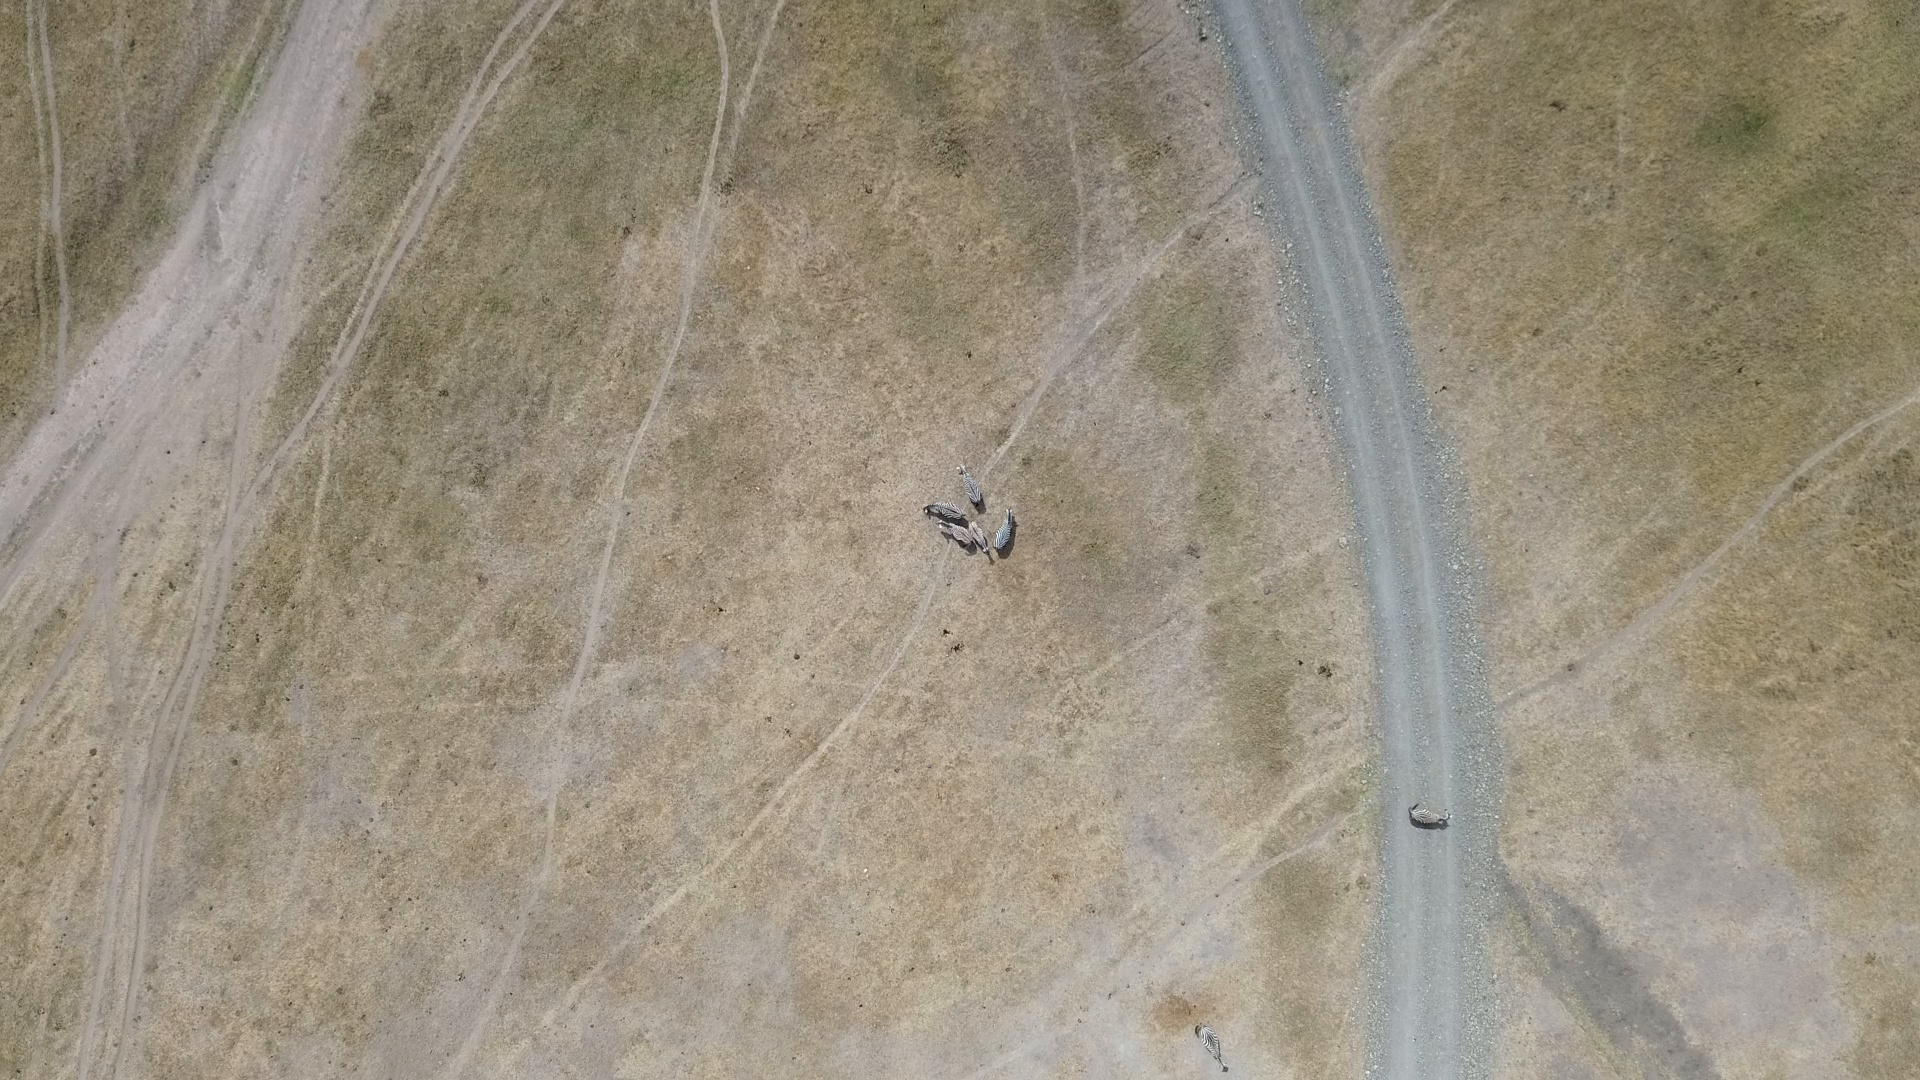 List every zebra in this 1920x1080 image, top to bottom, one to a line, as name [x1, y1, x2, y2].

zebra [956, 463, 983, 504]
zebra [919, 502, 964, 520]
zebra [992, 509, 1014, 552]
zebra [935, 520, 972, 548]
zebra [968, 520, 988, 551]
zebra [1407, 805, 1451, 826]
zebra [1197, 1025, 1229, 1070]